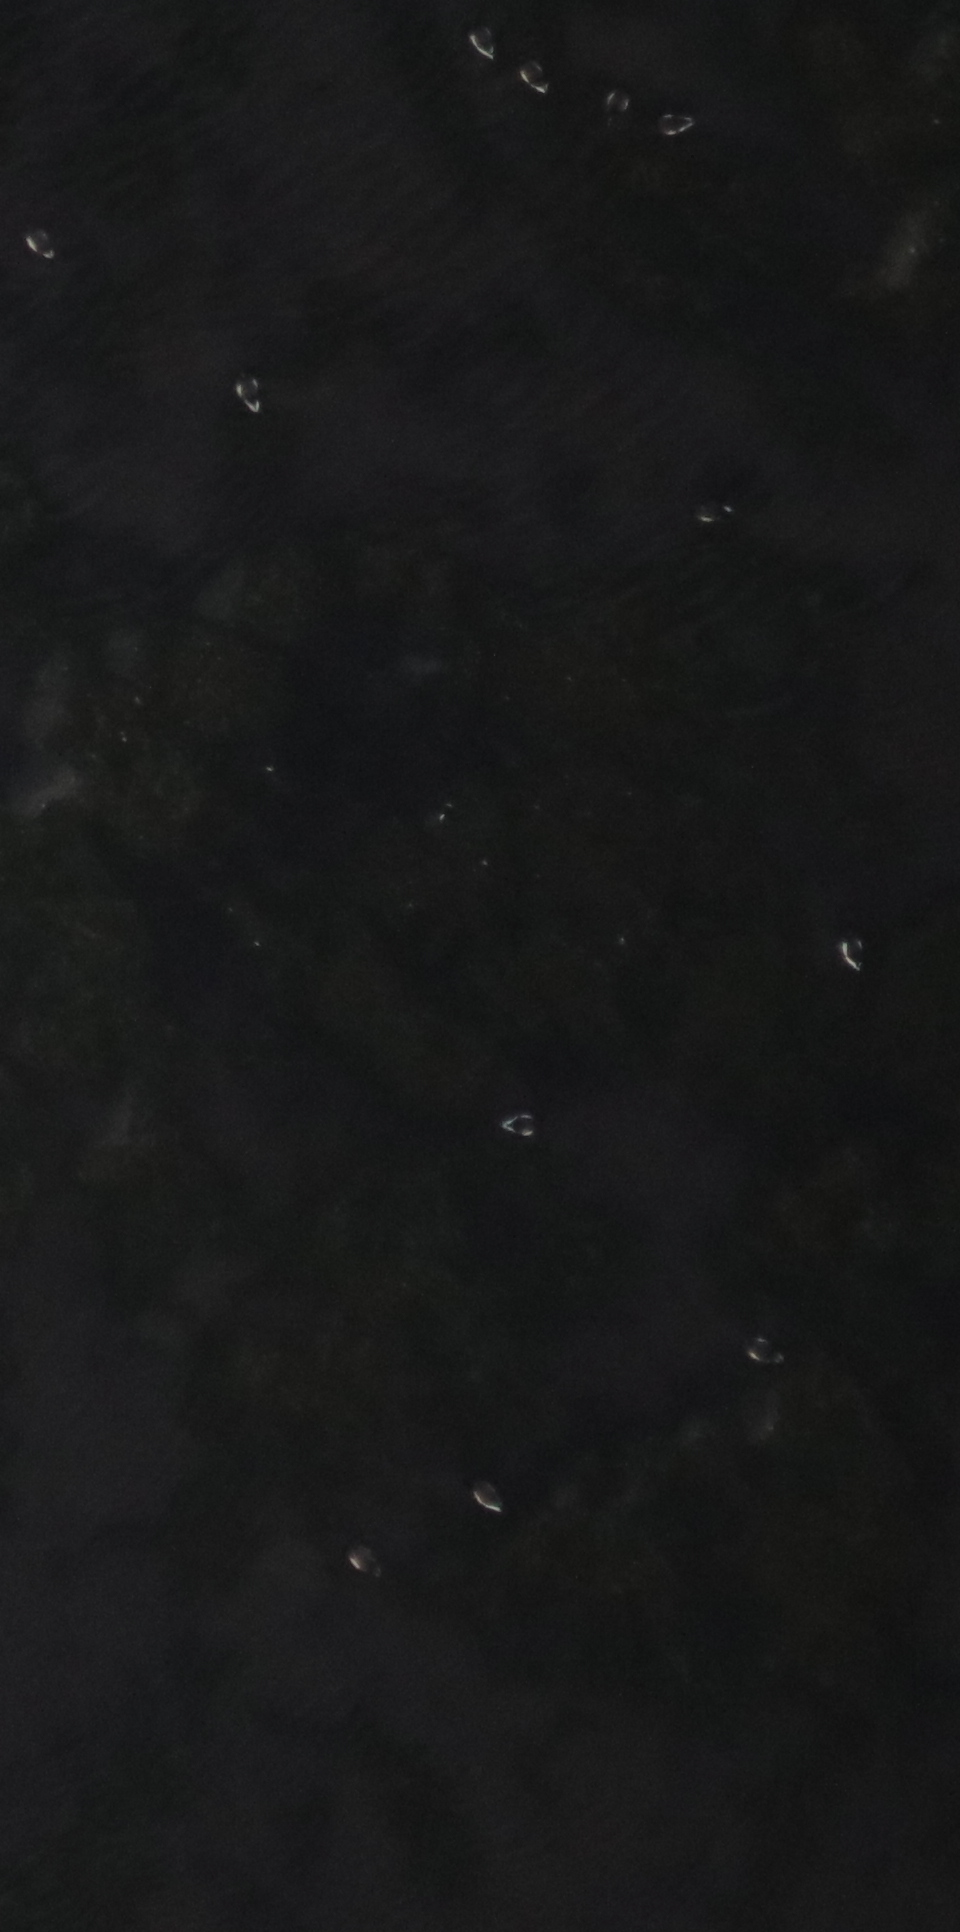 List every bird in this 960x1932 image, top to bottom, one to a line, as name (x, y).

brant (486, 41)
brant (534, 75)
brant (675, 124)
brant (40, 242)
brant (250, 391)
brant (710, 515)
brant (857, 950)
brant (521, 1126)
brant (765, 1351)
brant (488, 1495)
brant (363, 1558)